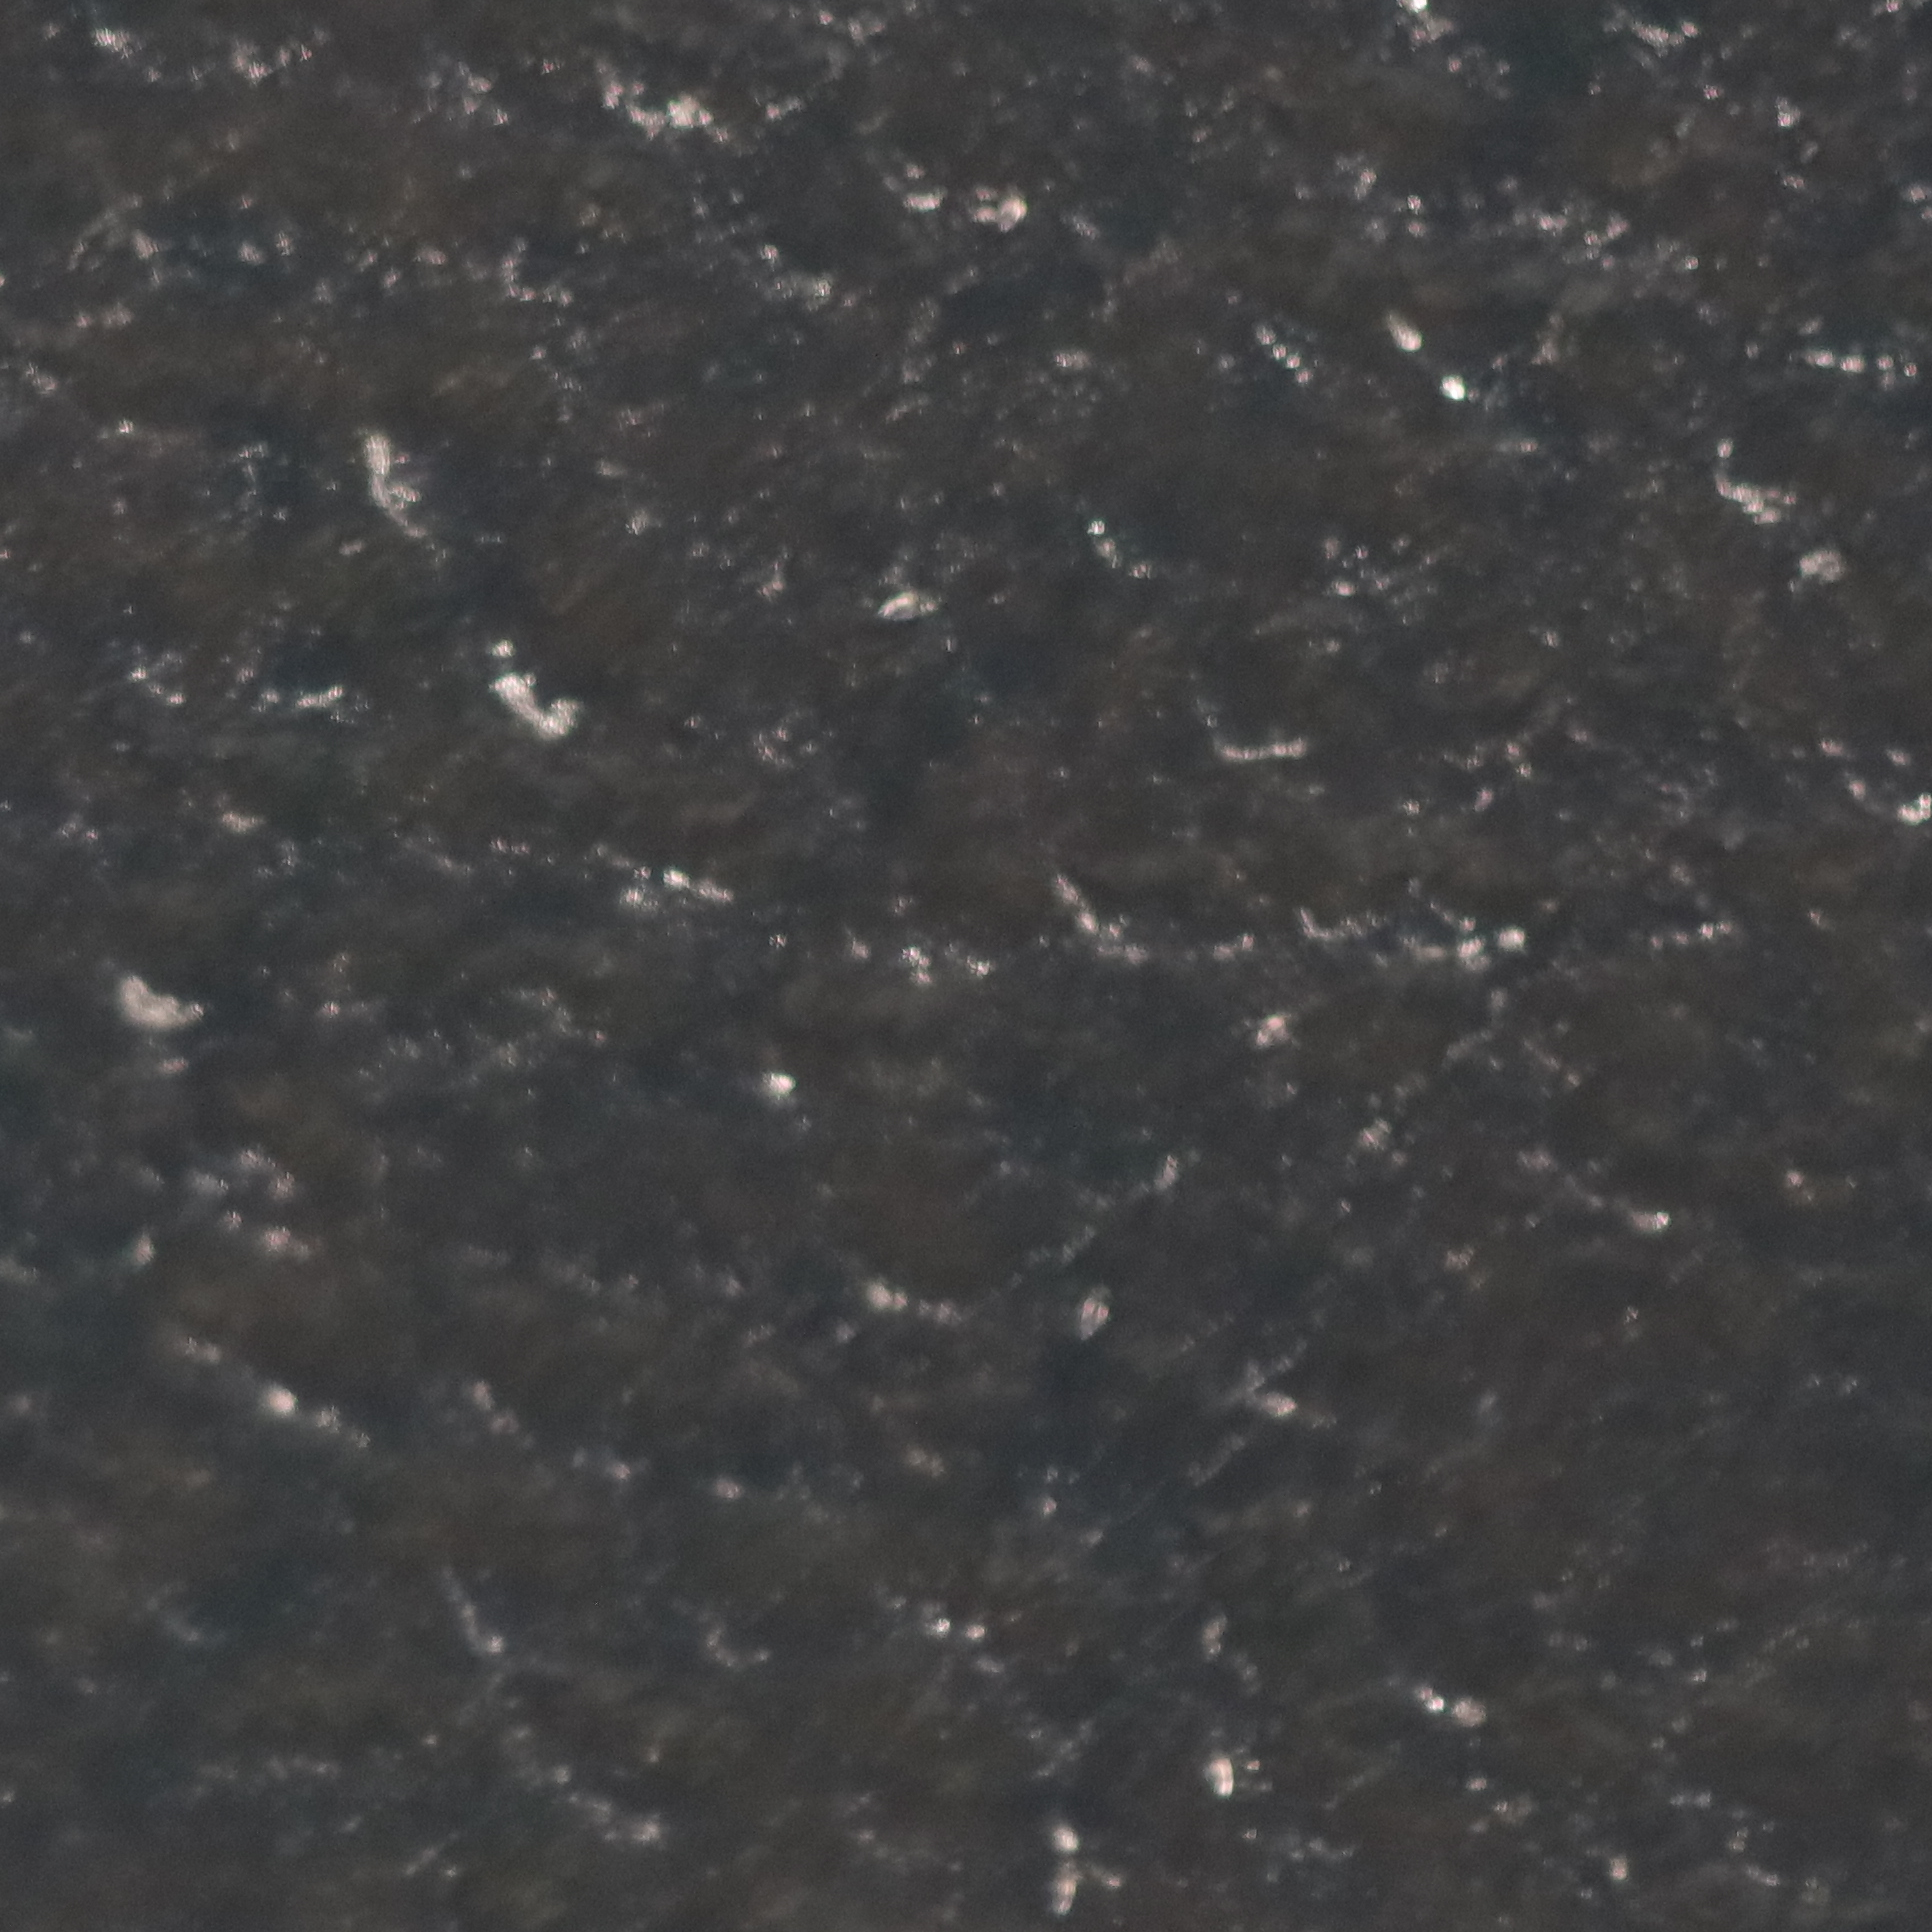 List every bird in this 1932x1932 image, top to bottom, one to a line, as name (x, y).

brant (901, 607)
brant (1091, 1314)
brant (1221, 1781)
brant (1065, 1889)